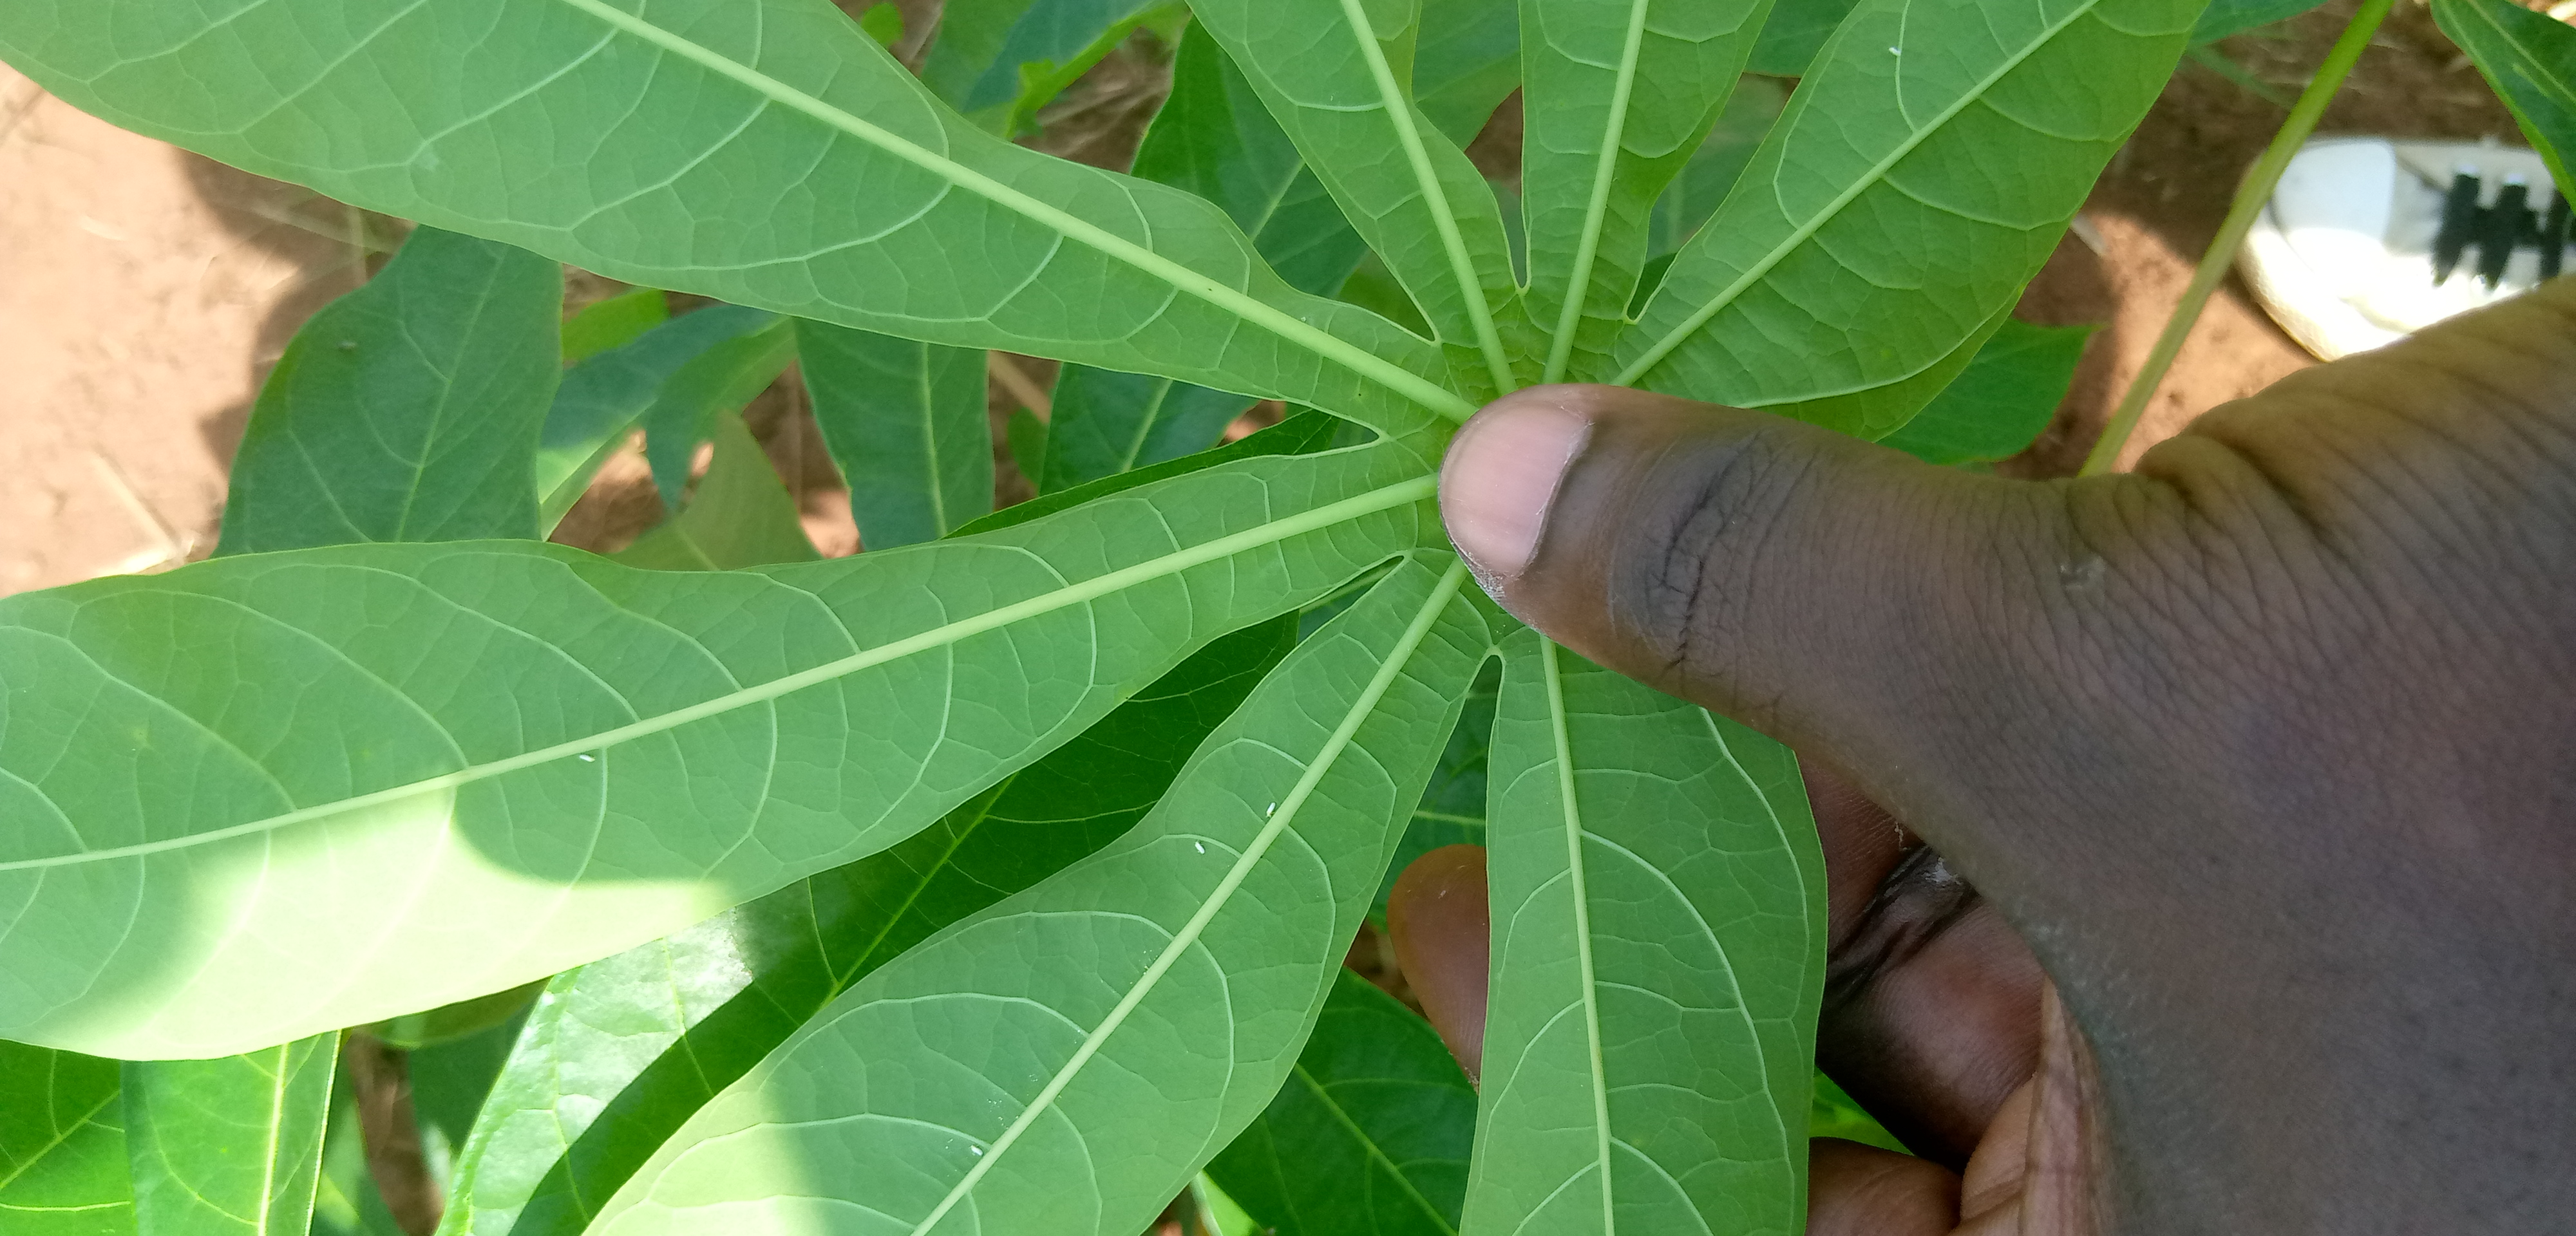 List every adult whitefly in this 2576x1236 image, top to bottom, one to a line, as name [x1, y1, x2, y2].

whitefly [1886, 44, 1904, 57]
whitefly [578, 751, 596, 765]
whitefly [1265, 799, 1278, 820]
whitefly [1193, 839, 1207, 857]
whitefly [969, 1143, 984, 1159]